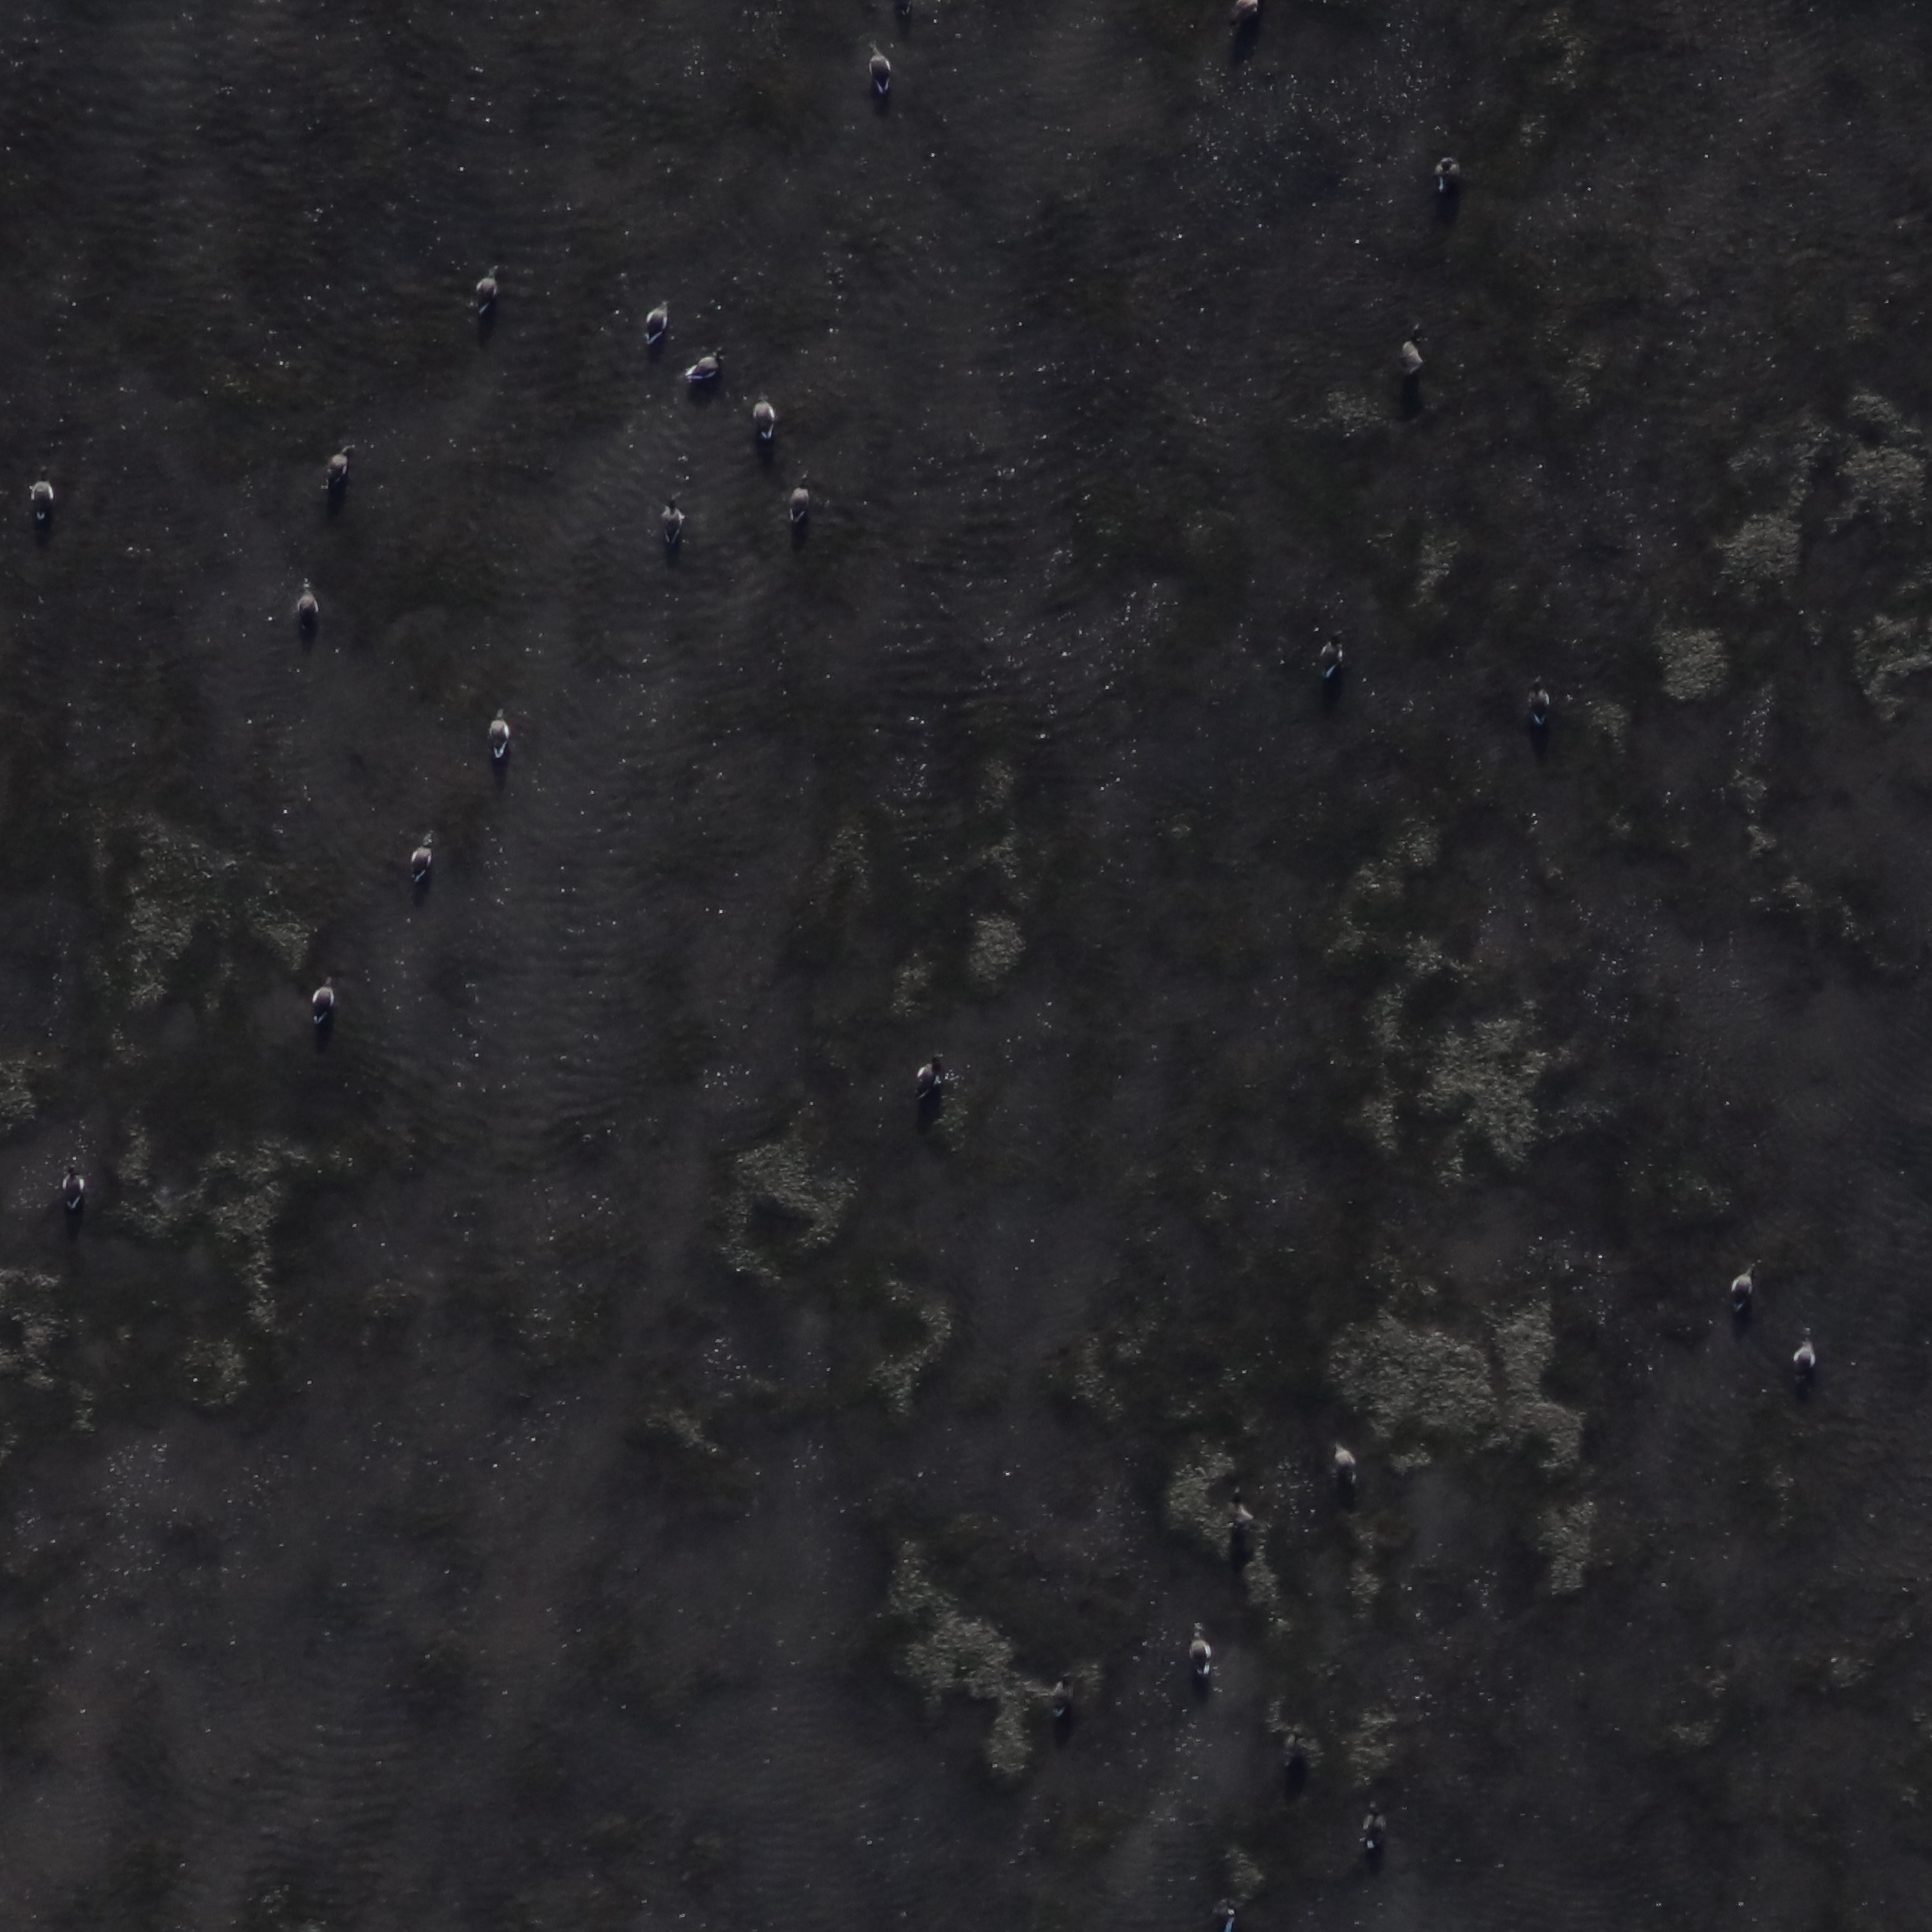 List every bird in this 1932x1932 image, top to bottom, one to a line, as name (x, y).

brant (877, 67)
brant (1446, 175)
brant (490, 283)
brant (654, 326)
brant (703, 369)
brant (763, 417)
brant (338, 468)
brant (42, 494)
brant (801, 502)
brant (674, 516)
brant (307, 606)
brant (1326, 655)
brant (1541, 701)
brant (502, 737)
brant (420, 861)
brant (322, 1001)
brant (932, 1077)
brant (73, 1189)
brant (1741, 1292)
brant (1805, 1359)
brant (1345, 1464)
brant (1245, 1521)
brant (1203, 1657)
brant (1060, 1698)
brant (1291, 1752)
brant (1371, 1824)
brant (1223, 1924)